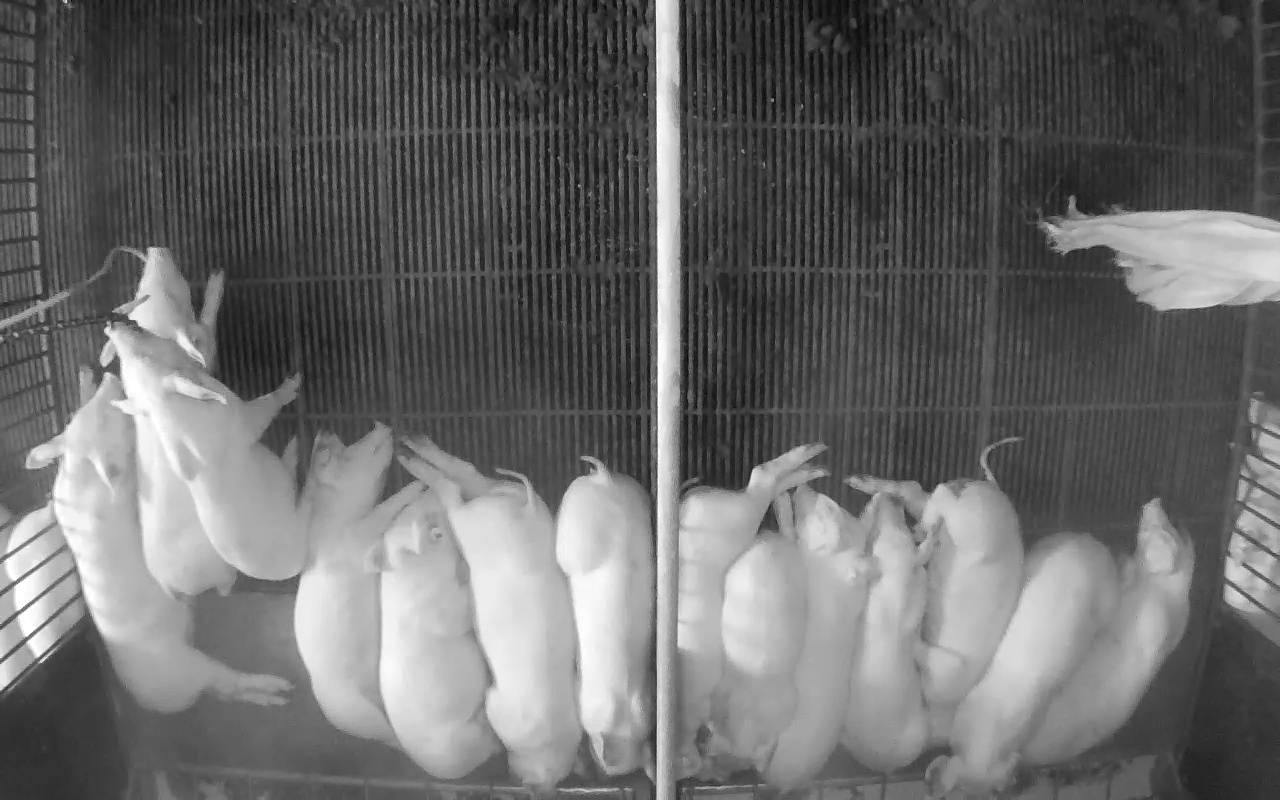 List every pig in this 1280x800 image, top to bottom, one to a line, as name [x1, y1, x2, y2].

pig [101, 247, 237, 598]
pig [103, 323, 325, 581]
pig [23, 365, 293, 714]
pig [1224, 389, 1279, 648]
pig [295, 417, 427, 753]
pig [392, 427, 596, 791]
pig [843, 434, 1024, 748]
pig [675, 438, 833, 780]
pig [554, 452, 656, 784]
pig [756, 483, 883, 793]
pig [361, 487, 507, 780]
pig [838, 490, 934, 771]
pig [4, 499, 87, 661]
pig [1015, 500, 1198, 765]
pig [696, 527, 808, 783]
pig [925, 532, 1123, 797]